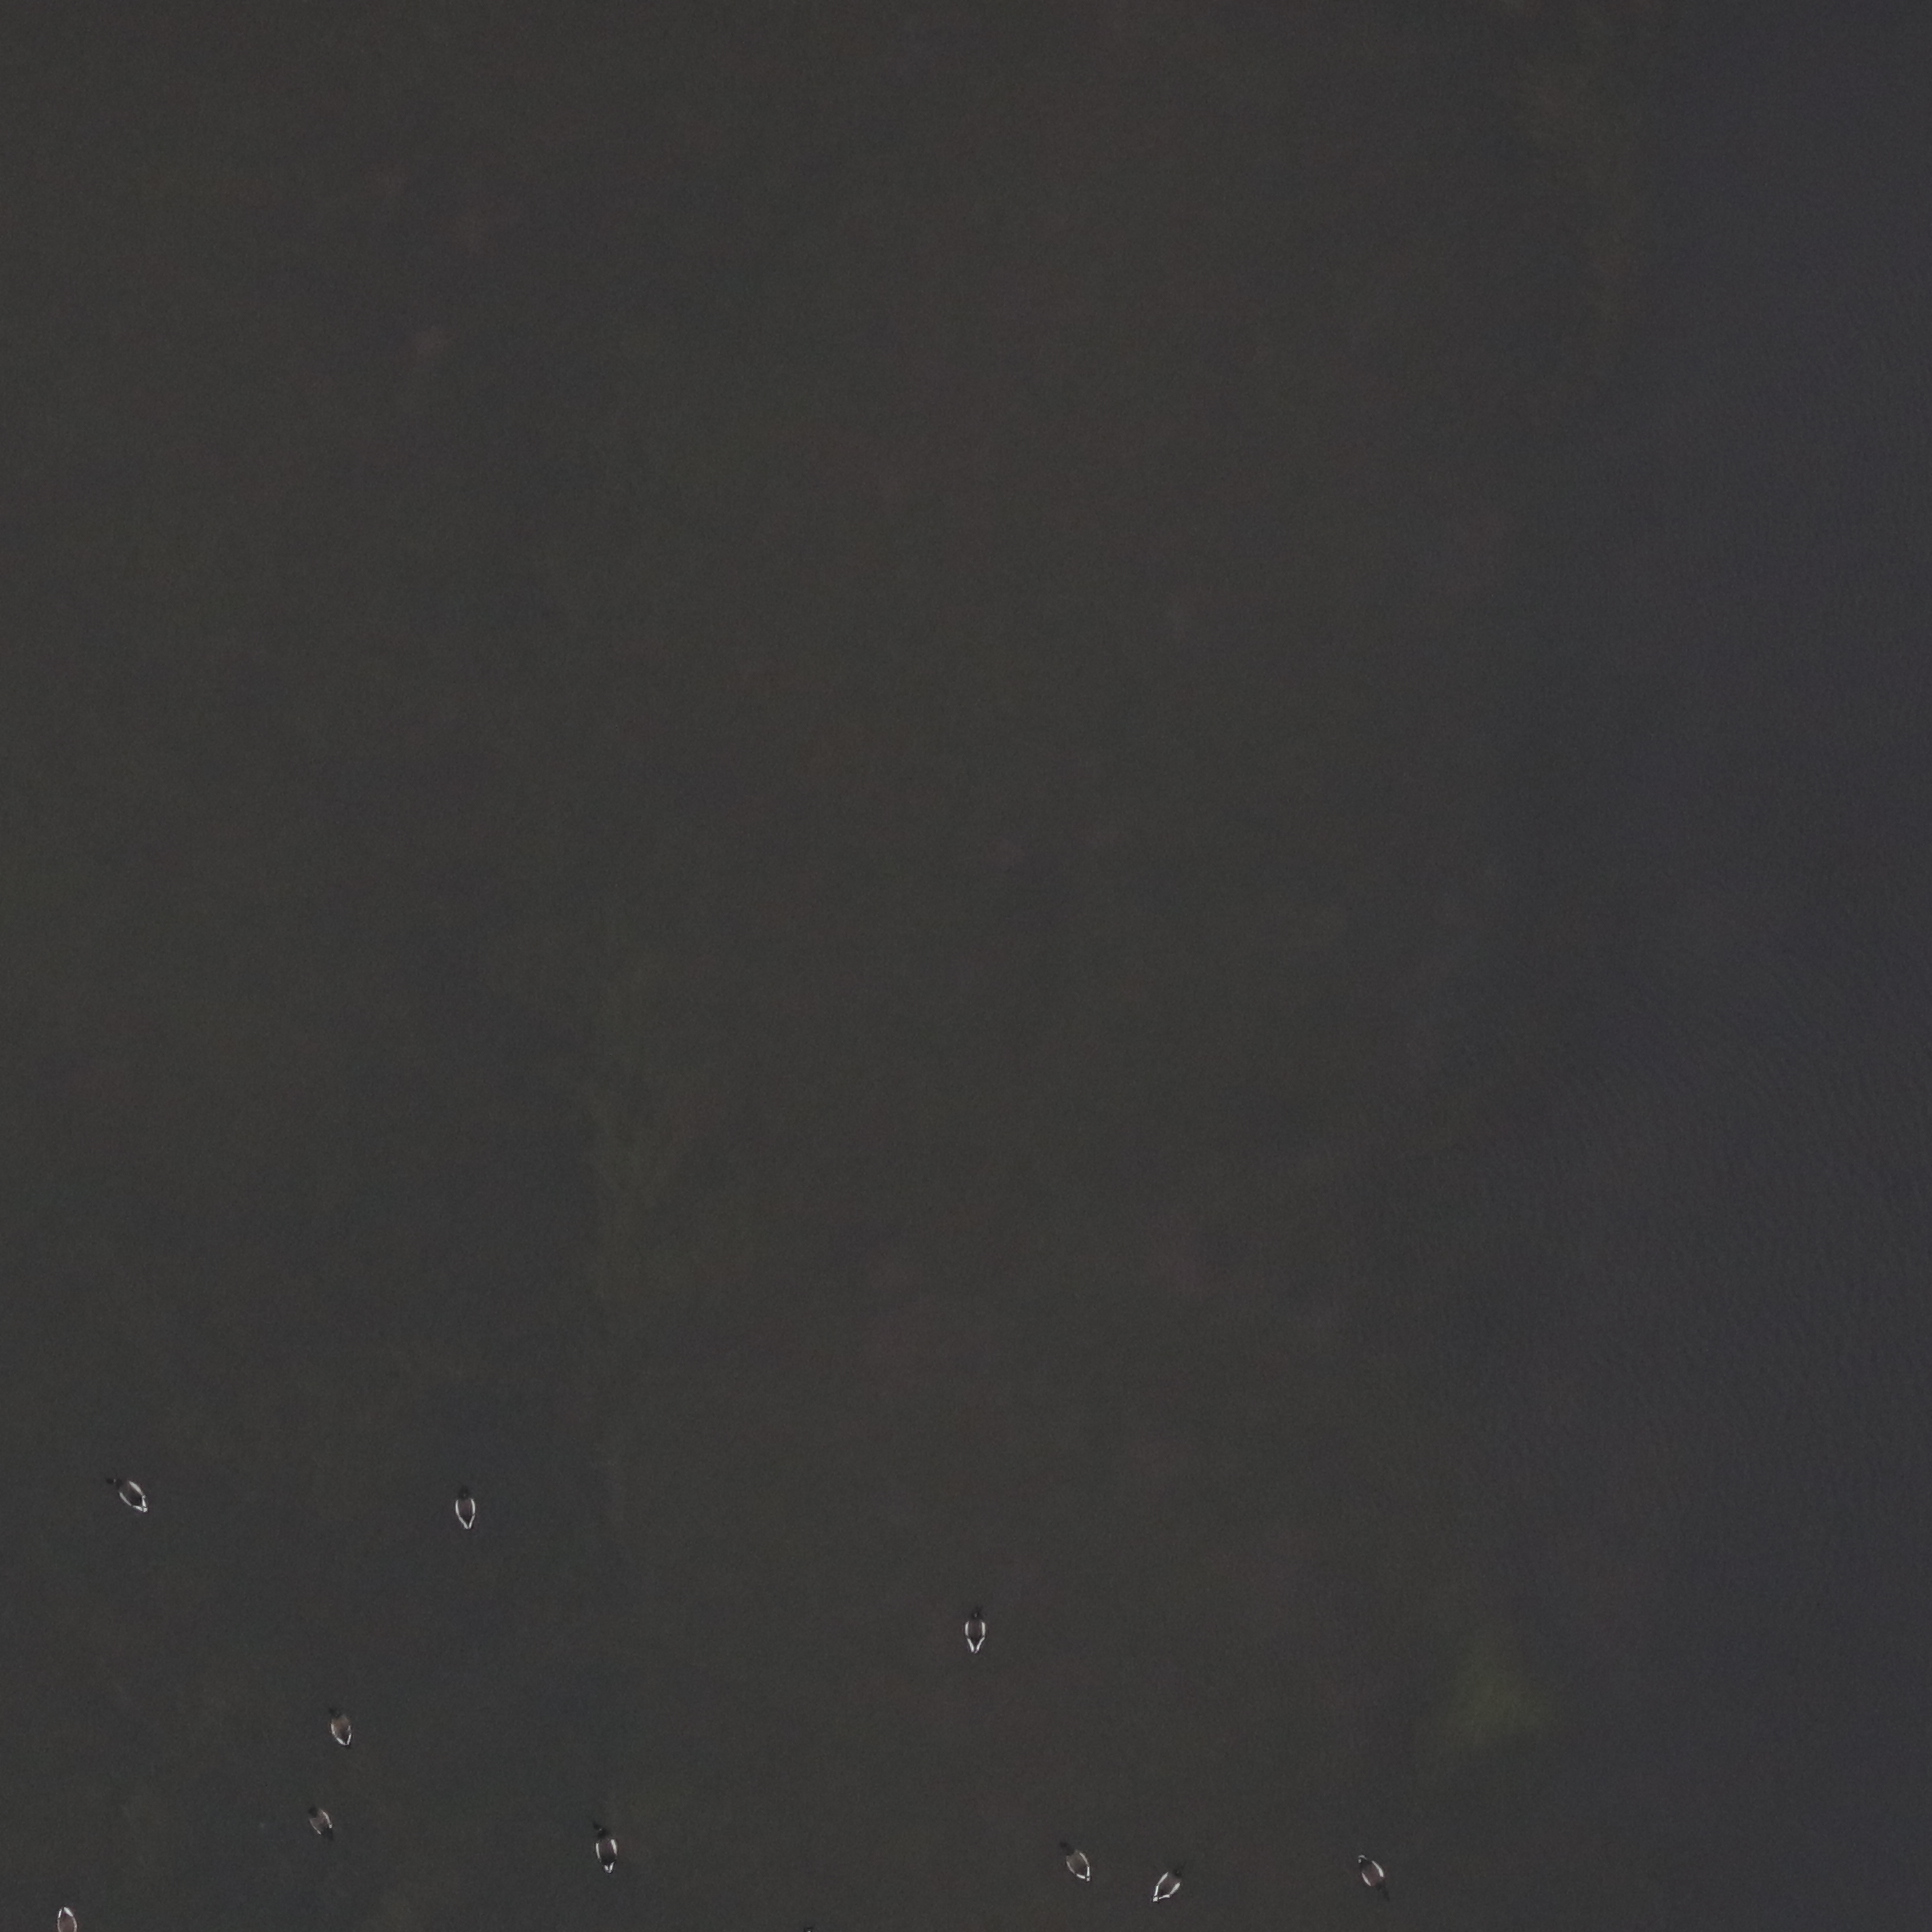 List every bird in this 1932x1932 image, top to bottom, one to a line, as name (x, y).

brant (130, 1493)
brant (465, 1511)
brant (971, 1634)
brant (341, 1726)
brant (321, 1822)
brant (607, 1853)
brant (1077, 1863)
brant (1371, 1873)
brant (1167, 1886)
brant (67, 1926)